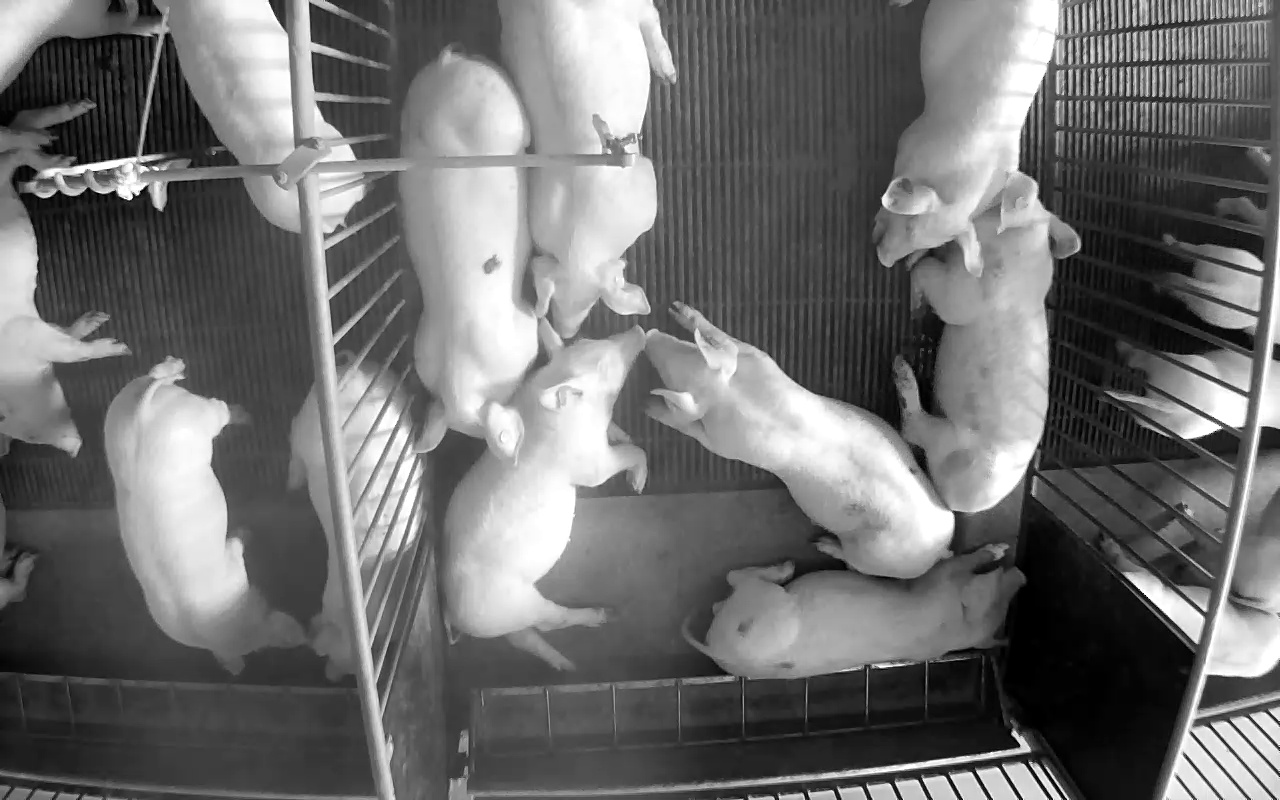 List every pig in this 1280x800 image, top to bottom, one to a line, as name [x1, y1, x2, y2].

pig [152, 0, 376, 235]
pig [494, 0, 677, 341]
pig [869, 0, 1060, 279]
pig [0, 1, 170, 149]
pig [400, 40, 540, 469]
pig [0, 97, 135, 462]
pig [1213, 146, 1270, 226]
pig [892, 197, 1082, 514]
pig [1154, 233, 1279, 345]
pig [643, 300, 955, 580]
pig [441, 314, 650, 673]
pig [1098, 342, 1279, 438]
pig [289, 349, 423, 684]
pig [106, 355, 310, 677]
pig [1173, 486, 1279, 613]
pig [0, 495, 38, 611]
pig [1101, 529, 1279, 678]
pig [683, 540, 1027, 680]